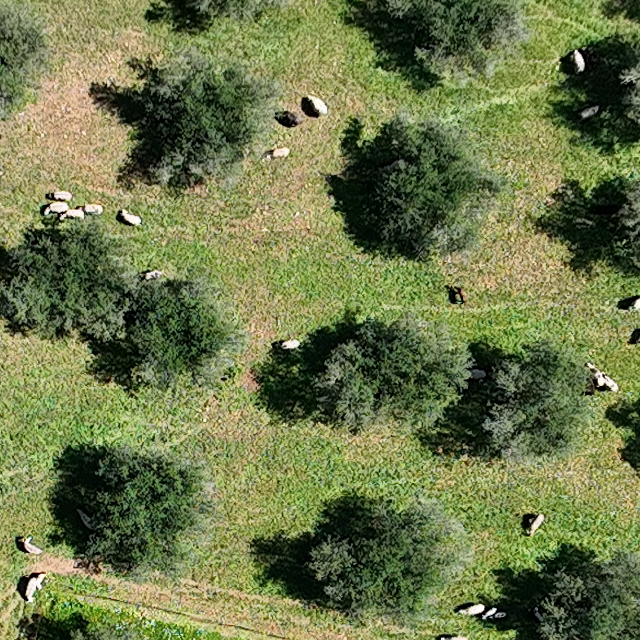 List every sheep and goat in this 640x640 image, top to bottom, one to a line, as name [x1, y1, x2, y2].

sheep [574, 49, 586, 73]
sheep [307, 94, 328, 115]
sheep [581, 106, 600, 119]
sheep [277, 109, 304, 125]
sheep [267, 146, 290, 159]
sheep [0, 163, 4, 178]
sheep [48, 190, 73, 201]
sheep [44, 202, 69, 215]
sheep [77, 204, 103, 214]
sheep [60, 207, 84, 220]
sheep [121, 208, 142, 226]
sheep [145, 267, 163, 280]
sheep [455, 285, 468, 302]
sheep [631, 296, 639, 313]
sheep [282, 339, 301, 349]
sheep [586, 362, 605, 386]
sheep [469, 370, 487, 378]
sheep [604, 375, 619, 392]
sheep [77, 509, 99, 531]
sheep [529, 513, 543, 538]
sheep [23, 536, 43, 554]
sheep [35, 573, 46, 591]
sheep [25, 577, 37, 602]
sheep [459, 603, 485, 615]
sheep [481, 608, 496, 621]
sheep [495, 613, 506, 618]